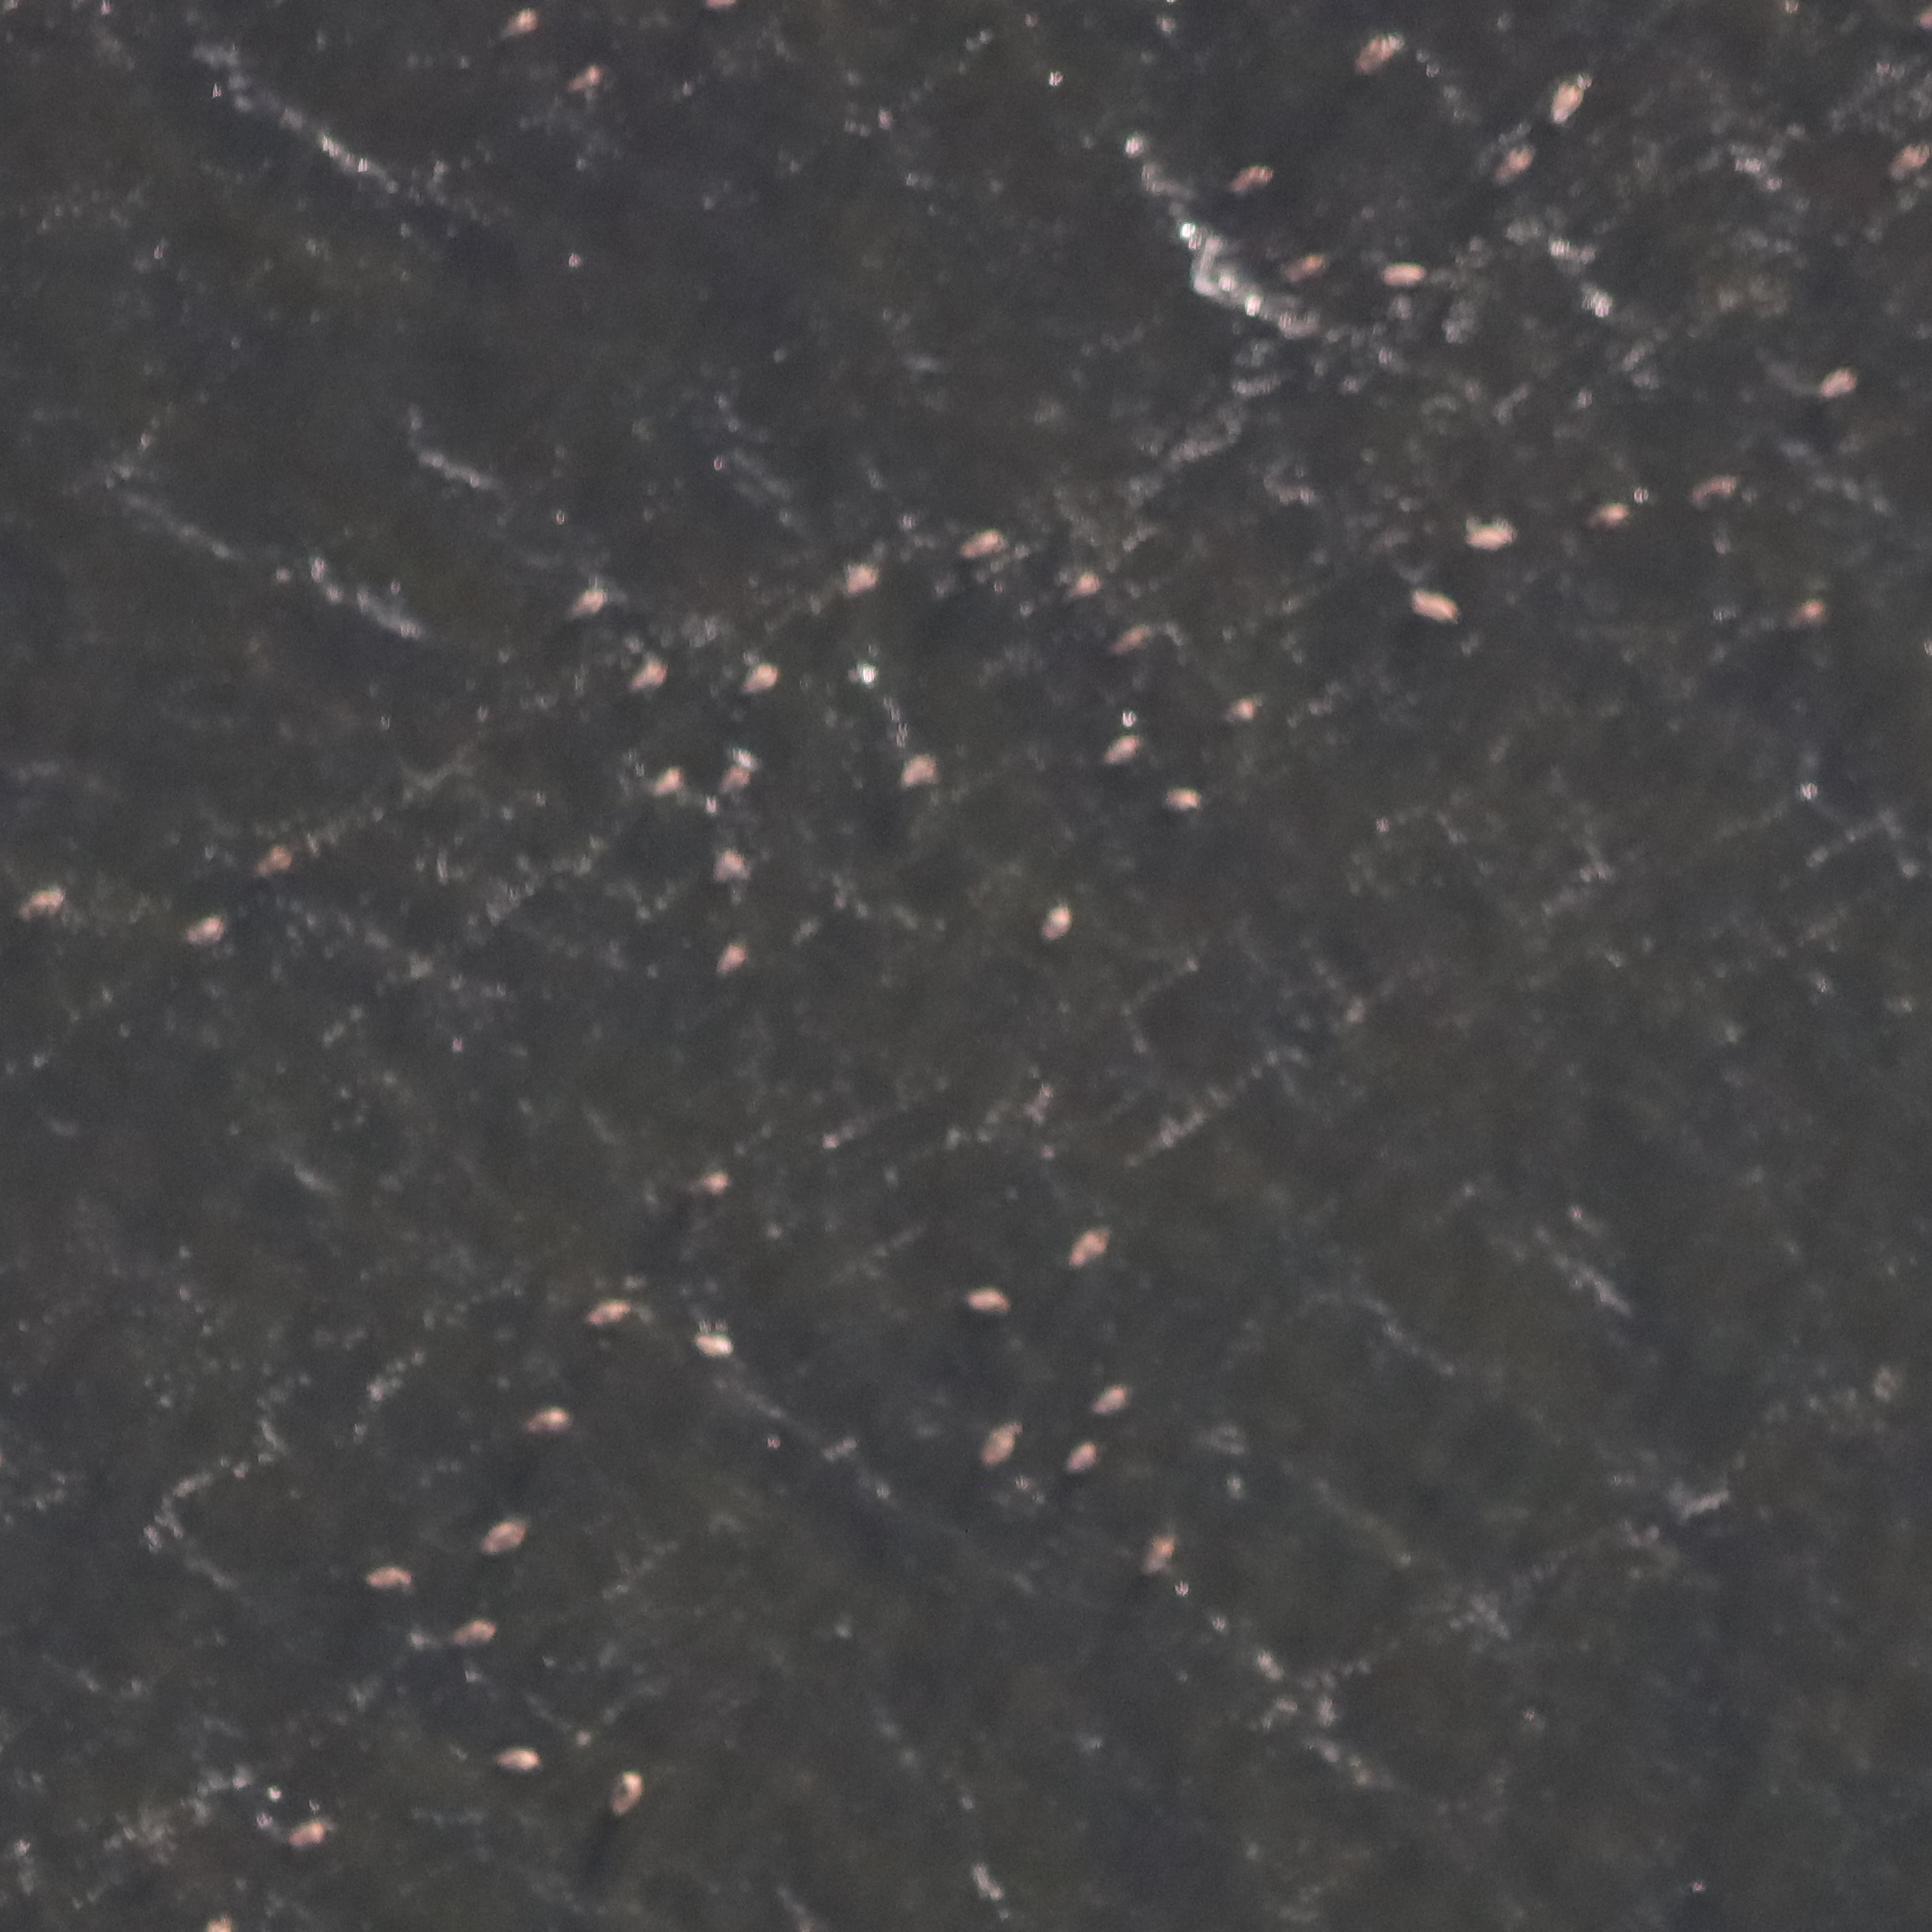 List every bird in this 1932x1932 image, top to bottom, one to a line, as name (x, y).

Canada goose (1377, 53)
Canada goose (1561, 98)
Canada goose (1907, 163)
Canada goose (1511, 164)
Canada goose (1252, 181)
Canada goose (1309, 269)
Canada goose (1408, 277)
Canada goose (1835, 382)
Canada goose (1713, 495)
Canada goose (1608, 518)
Canada goose (1492, 538)
Canada goose (983, 543)
Canada goose (861, 582)
Canada goose (1087, 590)
Canada goose (589, 607)
Canada goose (1440, 611)
Canada goose (1804, 616)
Canada goose (1133, 639)
Canada goose (649, 680)
Canada goose (757, 683)
Canada goose (1242, 712)
Canada goose (1123, 748)
Canada goose (919, 772)
Canada goose (735, 779)
Canada goose (666, 783)
Canada goose (1178, 802)
Canada goose (277, 861)
Canada goose (724, 869)
Canada goose (46, 907)
Canada goose (1057, 922)
Canada goose (214, 933)
Canada goose (729, 958)
Canada goose (712, 1185)
Canada goose (1091, 1245)
Canada goose (990, 1299)
Canada goose (605, 1313)
Canada goose (712, 1342)
Canada goose (1114, 1401)
Canada goose (553, 1419)
Canada goose (1000, 1444)
Canada goose (1083, 1459)
Canada goose (503, 1539)
Canada goose (1154, 1551)
Canada goose (387, 1581)
Canada goose (476, 1631)
Canada goose (522, 1761)
Canada goose (628, 1789)
Canada goose (302, 1838)